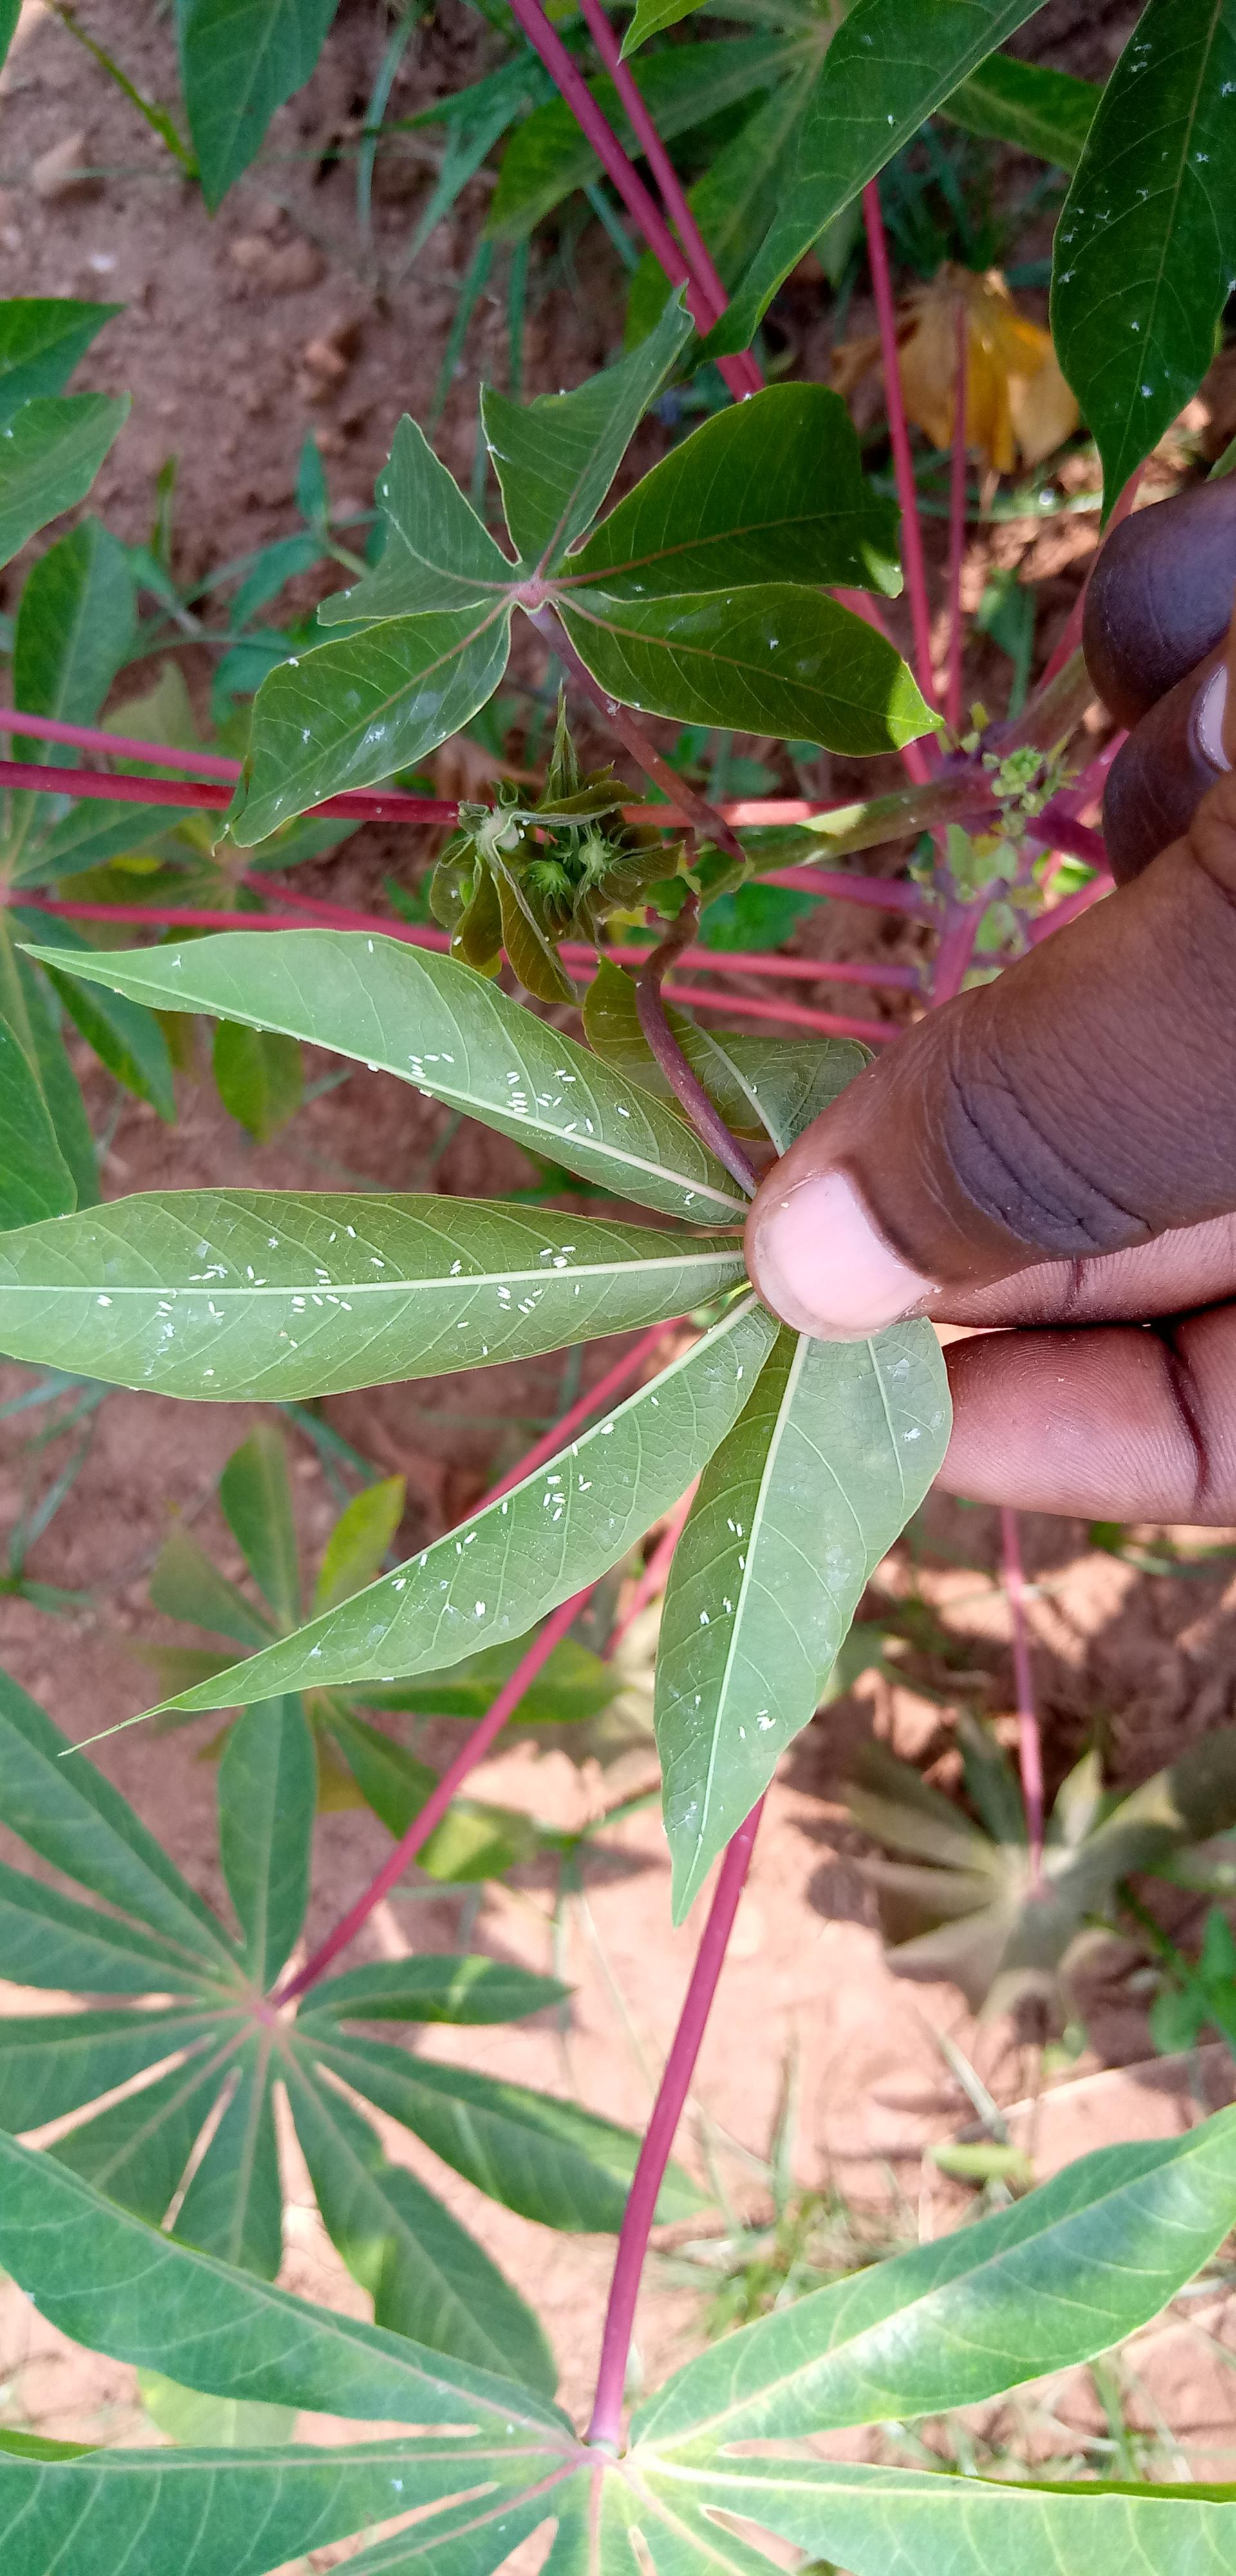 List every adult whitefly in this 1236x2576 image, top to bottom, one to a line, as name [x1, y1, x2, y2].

whitefly [883, 111, 896, 131]
whitefly [1192, 149, 1215, 166]
whitefly [1056, 267, 1076, 287]
whitefly [1128, 318, 1141, 334]
whitefly [1137, 381, 1158, 399]
whitefly [557, 386, 567, 399]
whitefly [742, 390, 753, 405]
whitefly [485, 442, 496, 454]
whitefly [380, 482, 391, 499]
whitefly [343, 589, 352, 602]
whitefly [765, 637, 785, 652]
whitefly [287, 656, 299, 670]
whitefly [299, 728, 310, 745]
whitefly [374, 728, 387, 740]
whitefly [364, 733, 373, 746]
whitefly [520, 817, 530, 827]
whitefly [517, 828, 526, 841]
whitefly [450, 889, 460, 900]
whitefly [595, 914, 609, 927]
whitefly [452, 934, 465, 947]
whitefly [366, 936, 375, 955]
whitefly [169, 951, 183, 967]
whitefly [632, 979, 644, 990]
whitefly [440, 1052, 455, 1064]
whitefly [424, 1053, 442, 1063]
whitefly [406, 1054, 424, 1064]
whitefly [409, 1061, 425, 1071]
whitefly [364, 1063, 379, 1074]
whitefly [551, 1068, 566, 1079]
whitefly [410, 1070, 428, 1078]
whitefly [506, 1070, 519, 1079]
whitefly [561, 1073, 579, 1084]
whitefly [508, 1074, 521, 1086]
whitefly [749, 1082, 762, 1095]
whitefly [417, 1086, 435, 1098]
whitefly [510, 1088, 527, 1099]
whitefly [539, 1091, 554, 1101]
whitefly [554, 1095, 566, 1108]
whitefly [533, 1096, 550, 1109]
whitefly [512, 1098, 528, 1106]
whitefly [505, 1099, 517, 1108]
whitefly [614, 1103, 632, 1120]
whitefly [514, 1106, 530, 1115]
whitefly [585, 1113, 597, 1135]
whitefly [560, 1119, 579, 1135]
whitefly [683, 1190, 697, 1200]
whitefly [682, 1198, 693, 1207]
whitefly [344, 1222, 360, 1240]
whitefly [325, 1228, 339, 1244]
whitefly [263, 1233, 283, 1252]
whitefly [560, 1244, 579, 1255]
whitefly [537, 1244, 554, 1258]
whitefly [367, 1251, 385, 1269]
whitefly [451, 1258, 461, 1267]
whitefly [206, 1262, 232, 1279]
whitefly [246, 1263, 257, 1282]
whitefly [449, 1263, 464, 1278]
whitefly [312, 1265, 329, 1276]
whitefly [200, 1267, 220, 1282]
whitefly [187, 1271, 200, 1283]
whitefly [253, 1276, 272, 1289]
whitefly [314, 1277, 336, 1287]
whitefly [572, 1280, 583, 1300]
whitefly [496, 1283, 513, 1294]
whitefly [530, 1287, 546, 1298]
whitefly [495, 1292, 512, 1300]
whitefly [95, 1293, 116, 1310]
whitefly [310, 1293, 323, 1308]
whitefly [323, 1293, 341, 1304]
whitefly [290, 1295, 308, 1308]
whitefly [205, 1298, 214, 1314]
whitefly [156, 1298, 176, 1312]
whitefly [336, 1300, 355, 1313]
whitefly [496, 1300, 516, 1313]
whitefly [291, 1305, 306, 1316]
whitefly [214, 1309, 226, 1321]
whitefly [154, 1309, 171, 1319]
whitefly [456, 1316, 470, 1331]
whitefly [160, 1319, 177, 1340]
whitefly [478, 1340, 490, 1358]
whitefly [733, 1363, 745, 1383]
whitefly [200, 1365, 217, 1378]
whitefly [646, 1394, 663, 1410]
whitefly [599, 1419, 615, 1439]
whitefly [568, 1439, 581, 1459]
whitefly [543, 1471, 561, 1486]
whitefly [577, 1471, 586, 1485]
whitefly [579, 1480, 594, 1493]
whitefly [541, 1489, 551, 1511]
whitefly [550, 1495, 568, 1507]
whitefly [499, 1497, 510, 1518]
whitefly [548, 1506, 566, 1524]
whitefly [726, 1515, 735, 1533]
whitefly [735, 1520, 745, 1539]
whitefly [461, 1528, 478, 1547]
whitefly [454, 1539, 465, 1558]
whitefly [417, 1551, 435, 1568]
whitefly [736, 1551, 747, 1573]
whitefly [397, 1577, 410, 1591]
whitefly [721, 1595, 727, 1607]
whitefly [472, 1597, 488, 1618]
whitefly [726, 1599, 735, 1615]
whitefly [697, 1609, 711, 1627]
whitefly [758, 1708, 770, 1715]
whitefly [755, 1716, 769, 1721]
whitefly [769, 1717, 776, 1730]
whitefly [758, 1721, 769, 1732]
whitefly [736, 1724, 747, 1739]